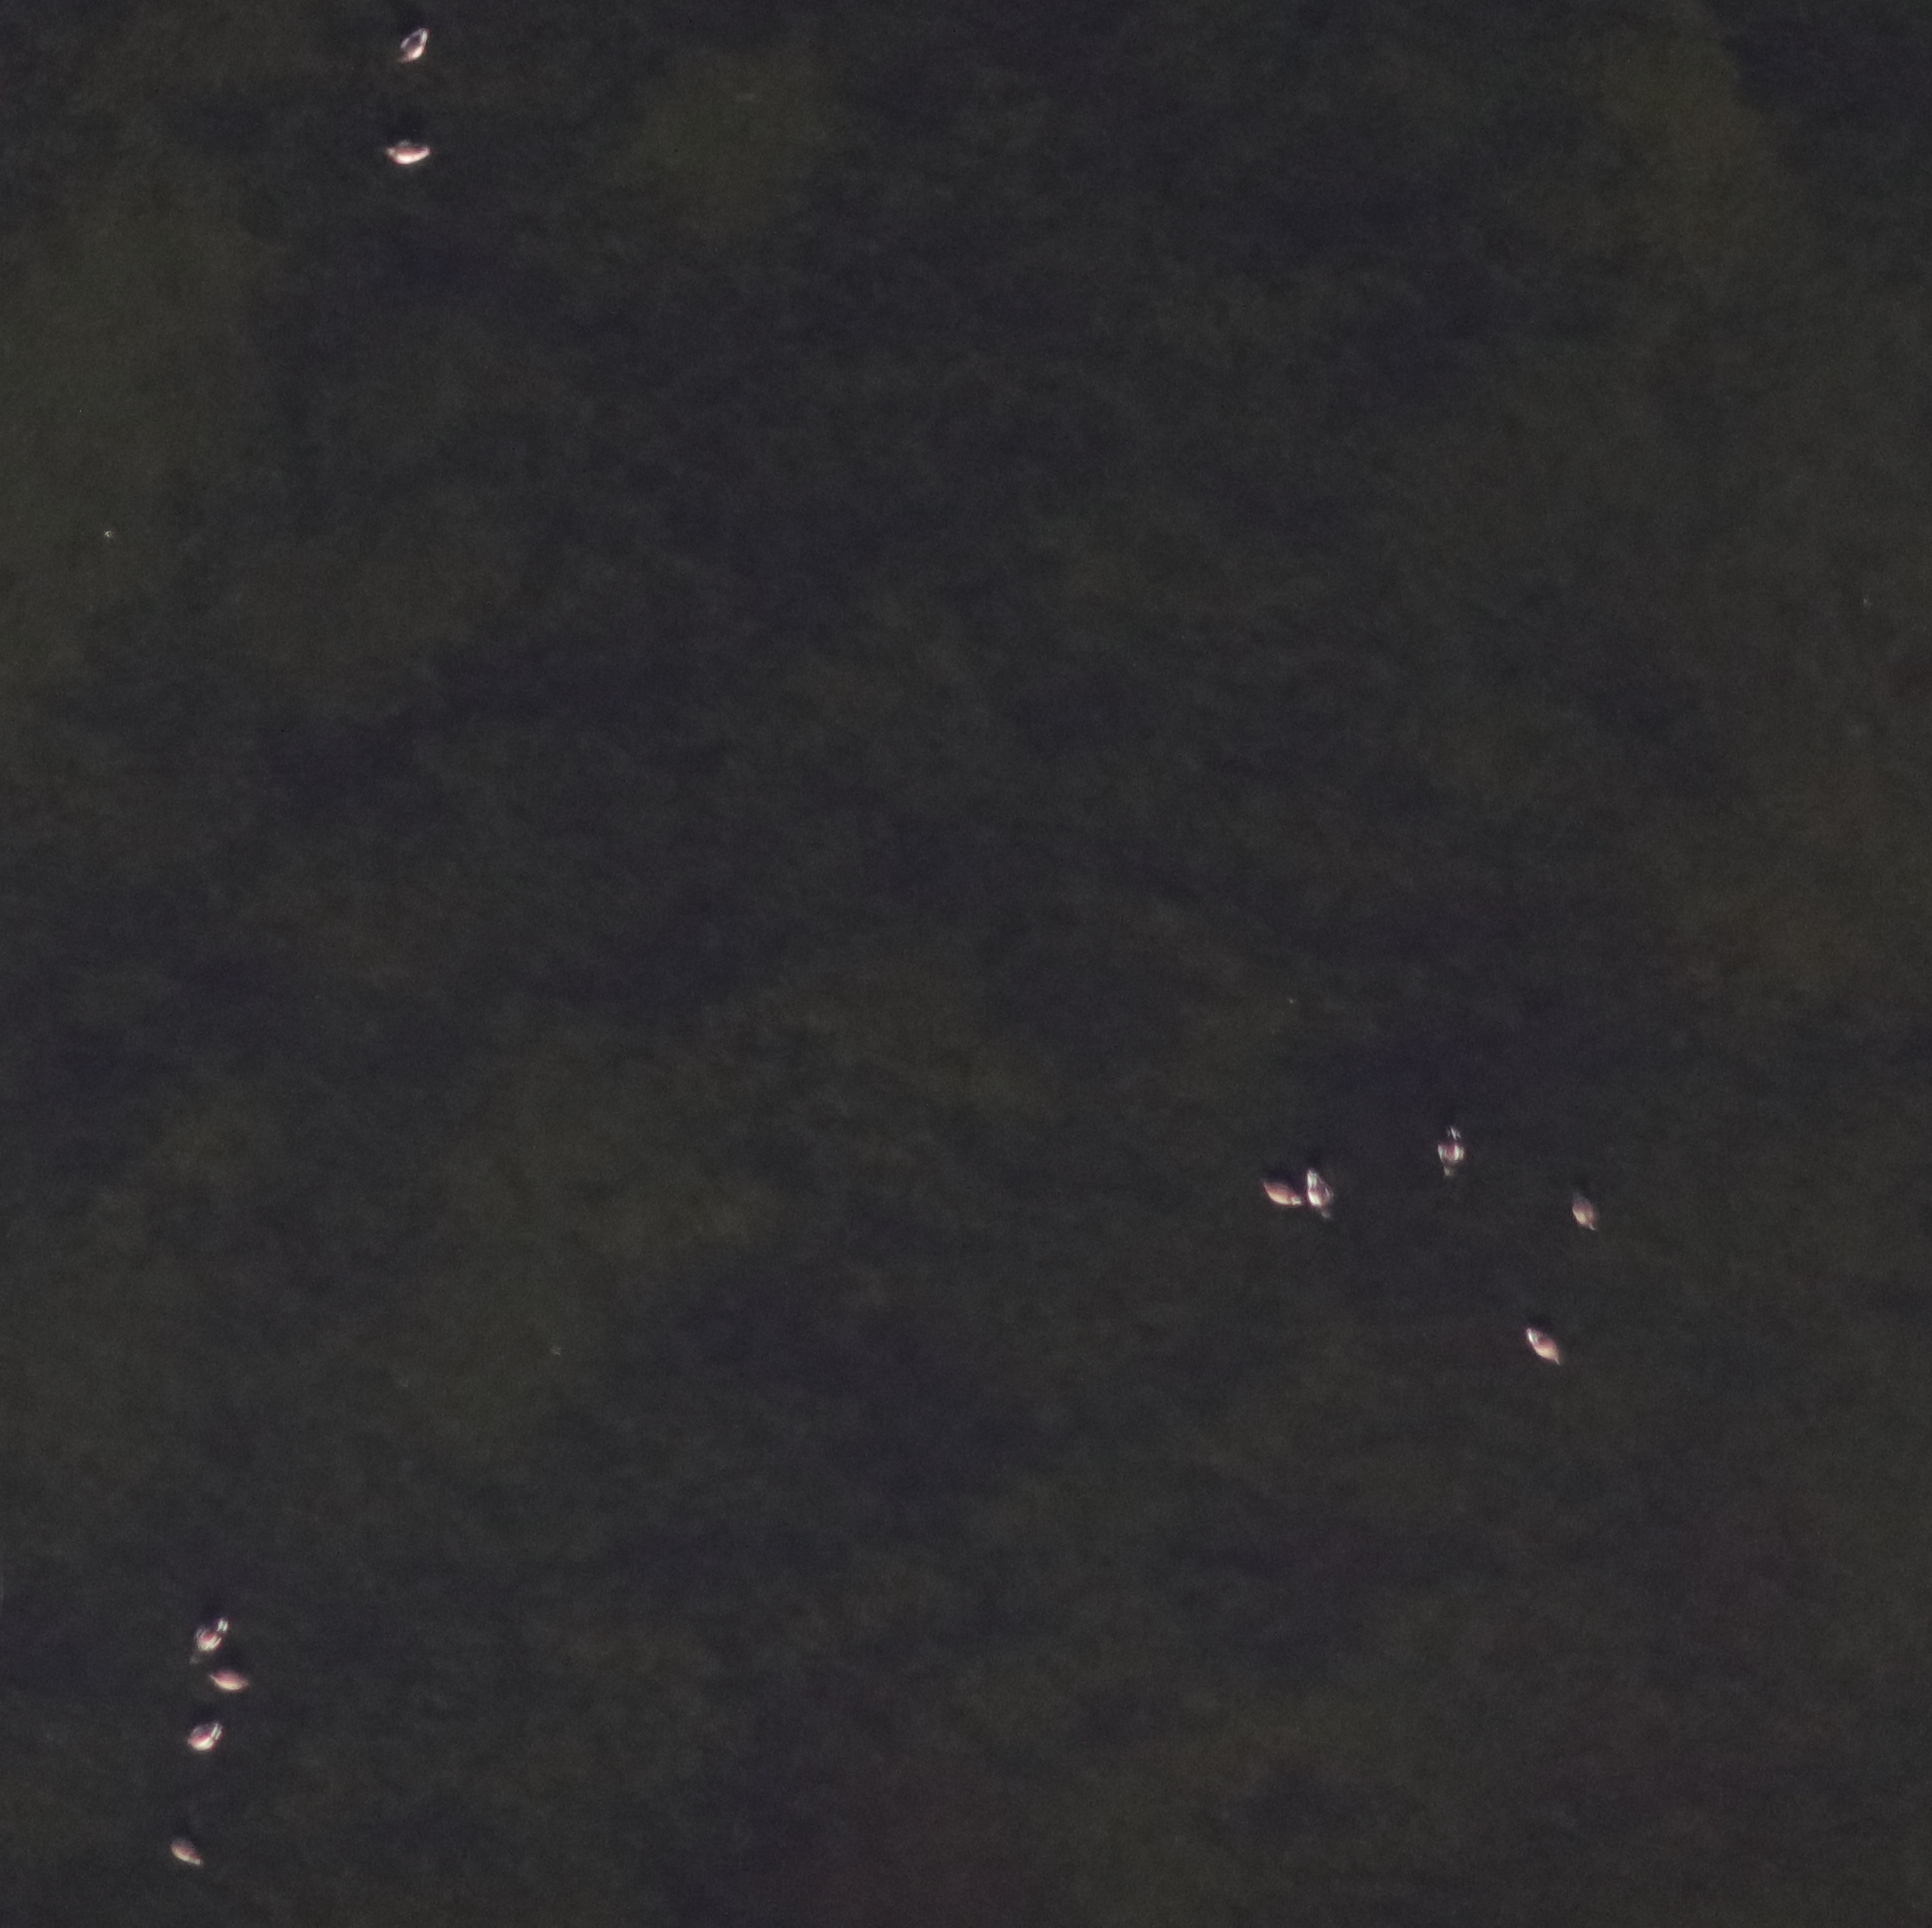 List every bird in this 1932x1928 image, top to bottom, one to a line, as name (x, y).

brant (414, 45)
brant (405, 147)
brant (1451, 1152)
brant (1282, 1193)
brant (1318, 1195)
Canada goose (1578, 1207)
Canada goose (1542, 1342)
brant (206, 1639)
Canada goose (224, 1679)
brant (201, 1737)
Canada goose (184, 1850)